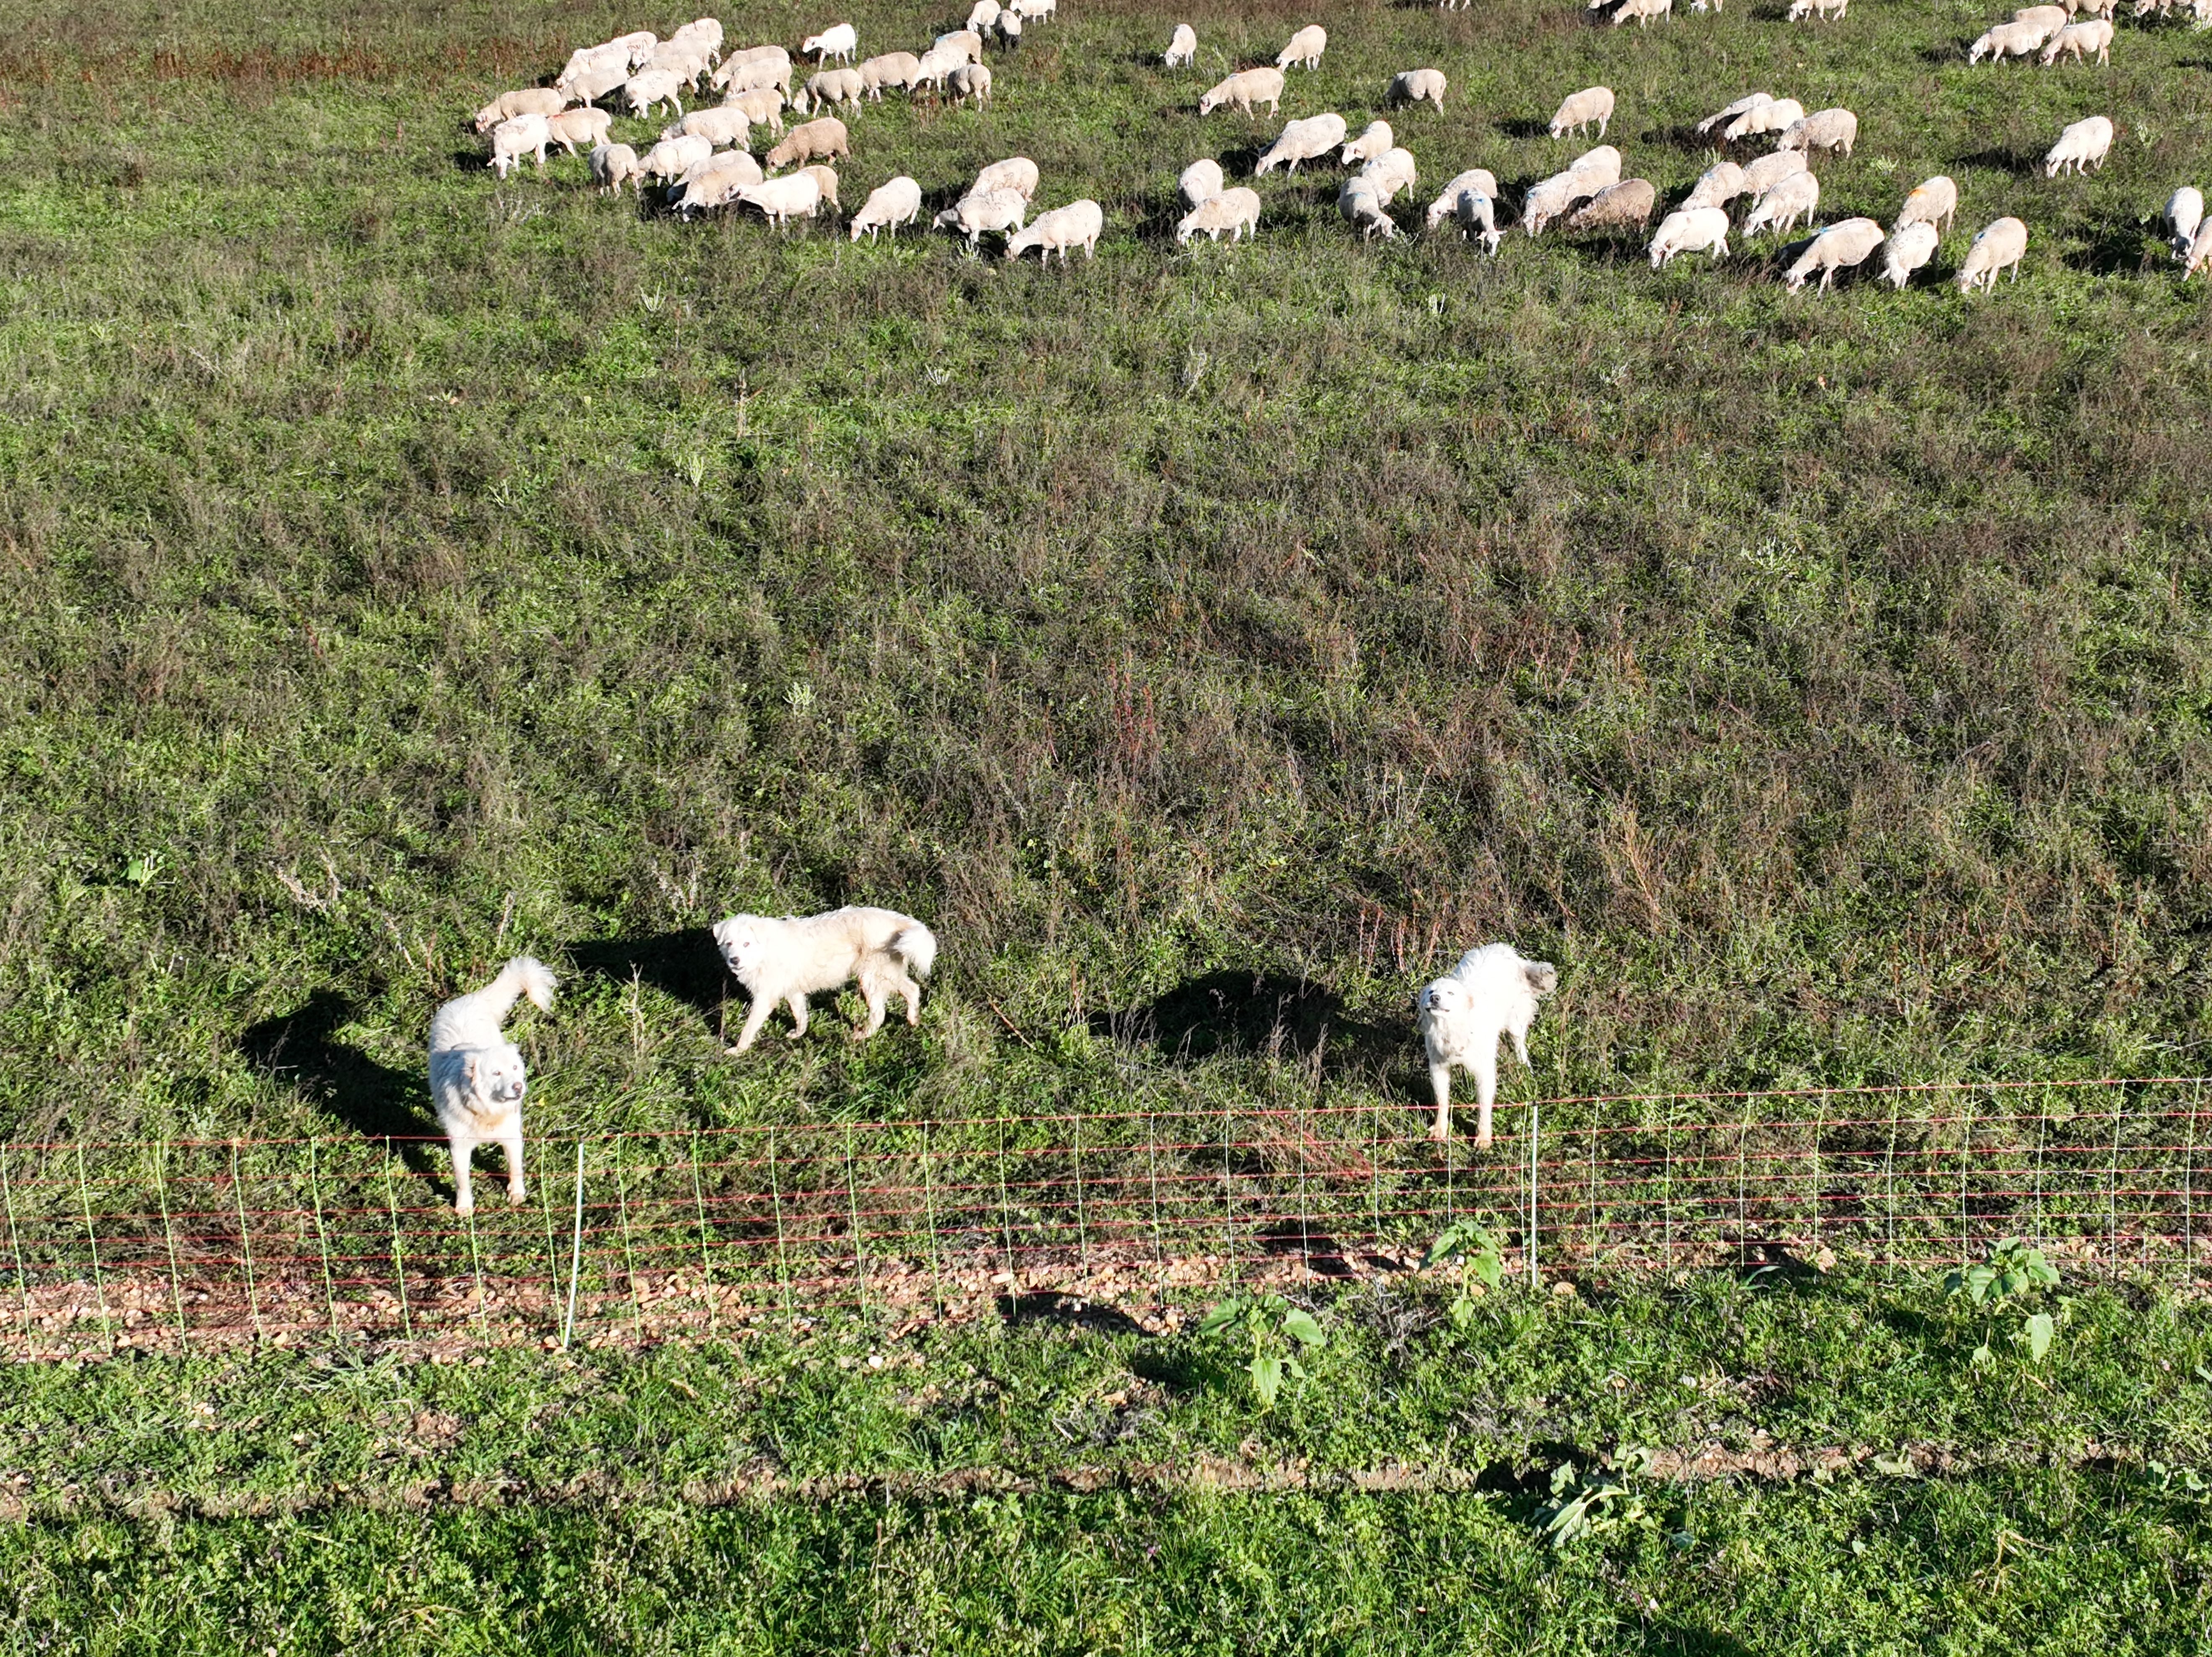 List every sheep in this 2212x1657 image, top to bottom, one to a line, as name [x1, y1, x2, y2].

sheep [965, 0, 1000, 42]
sheep [1009, 0, 1057, 26]
sheep [2056, 0, 2118, 23]
sheep [2190, 0, 2212, 29]
sheep [1611, 0, 1673, 30]
sheep [1688, 0, 1724, 17]
sheep [1783, 0, 1850, 25]
sheep [2013, 6, 2066, 22]
sheep [995, 10, 1022, 55]
sheep [667, 18, 724, 69]
sheep [1967, 19, 2064, 66]
sheep [2039, 20, 2116, 71]
sheep [803, 23, 857, 69]
sheep [1158, 23, 1198, 69]
sheep [1276, 25, 1327, 71]
sheep [933, 31, 984, 68]
sheep [627, 40, 713, 78]
sheep [708, 44, 791, 92]
sheep [920, 45, 968, 95]
sheep [857, 52, 920, 103]
sheep [640, 55, 702, 96]
sheep [727, 57, 793, 108]
sheep [947, 64, 992, 112]
sheep [560, 66, 628, 108]
sheep [1200, 67, 1284, 121]
sheep [626, 69, 684, 122]
sheep [789, 69, 859, 120]
sheep [1390, 70, 1447, 118]
sheep [1546, 85, 1616, 144]
sheep [475, 87, 562, 132]
sheep [722, 89, 785, 140]
sheep [1696, 91, 1773, 139]
sheep [1724, 98, 1804, 146]
sheep [660, 106, 752, 153]
sheep [547, 108, 612, 157]
sheep [1776, 109, 1859, 159]
sheep [485, 112, 550, 179]
sheep [1255, 113, 1348, 177]
sheep [2044, 117, 2115, 180]
sheep [765, 117, 851, 173]
sheep [1339, 119, 1393, 168]
sheep [639, 134, 712, 188]
sheep [590, 144, 641, 202]
sheep [1569, 145, 1623, 178]
sheep [1361, 148, 1416, 203]
sheep [666, 149, 764, 210]
sheep [1741, 151, 1808, 212]
sheep [966, 157, 1039, 205]
sheep [1178, 158, 1224, 220]
sheep [672, 160, 763, 223]
sheep [1682, 162, 1740, 209]
sheep [1522, 165, 1618, 238]
sheep [796, 166, 844, 217]
sheep [1428, 168, 1498, 229]
sheep [1741, 171, 1819, 239]
sheep [722, 173, 818, 235]
sheep [1890, 175, 1958, 234]
sheep [1339, 176, 1395, 241]
sheep [847, 176, 922, 248]
sheep [1568, 178, 1656, 235]
sheep [2165, 186, 2201, 260]
sheep [934, 186, 1027, 243]
sheep [1457, 187, 1508, 257]
sheep [1176, 188, 1260, 242]
sheep [1005, 199, 1103, 270]
sheep [1642, 207, 1732, 270]
sheep [2174, 213, 2212, 285]
sheep [1957, 216, 2028, 294]
sheep [1780, 221, 1885, 296]
sheep [1878, 222, 1940, 293]